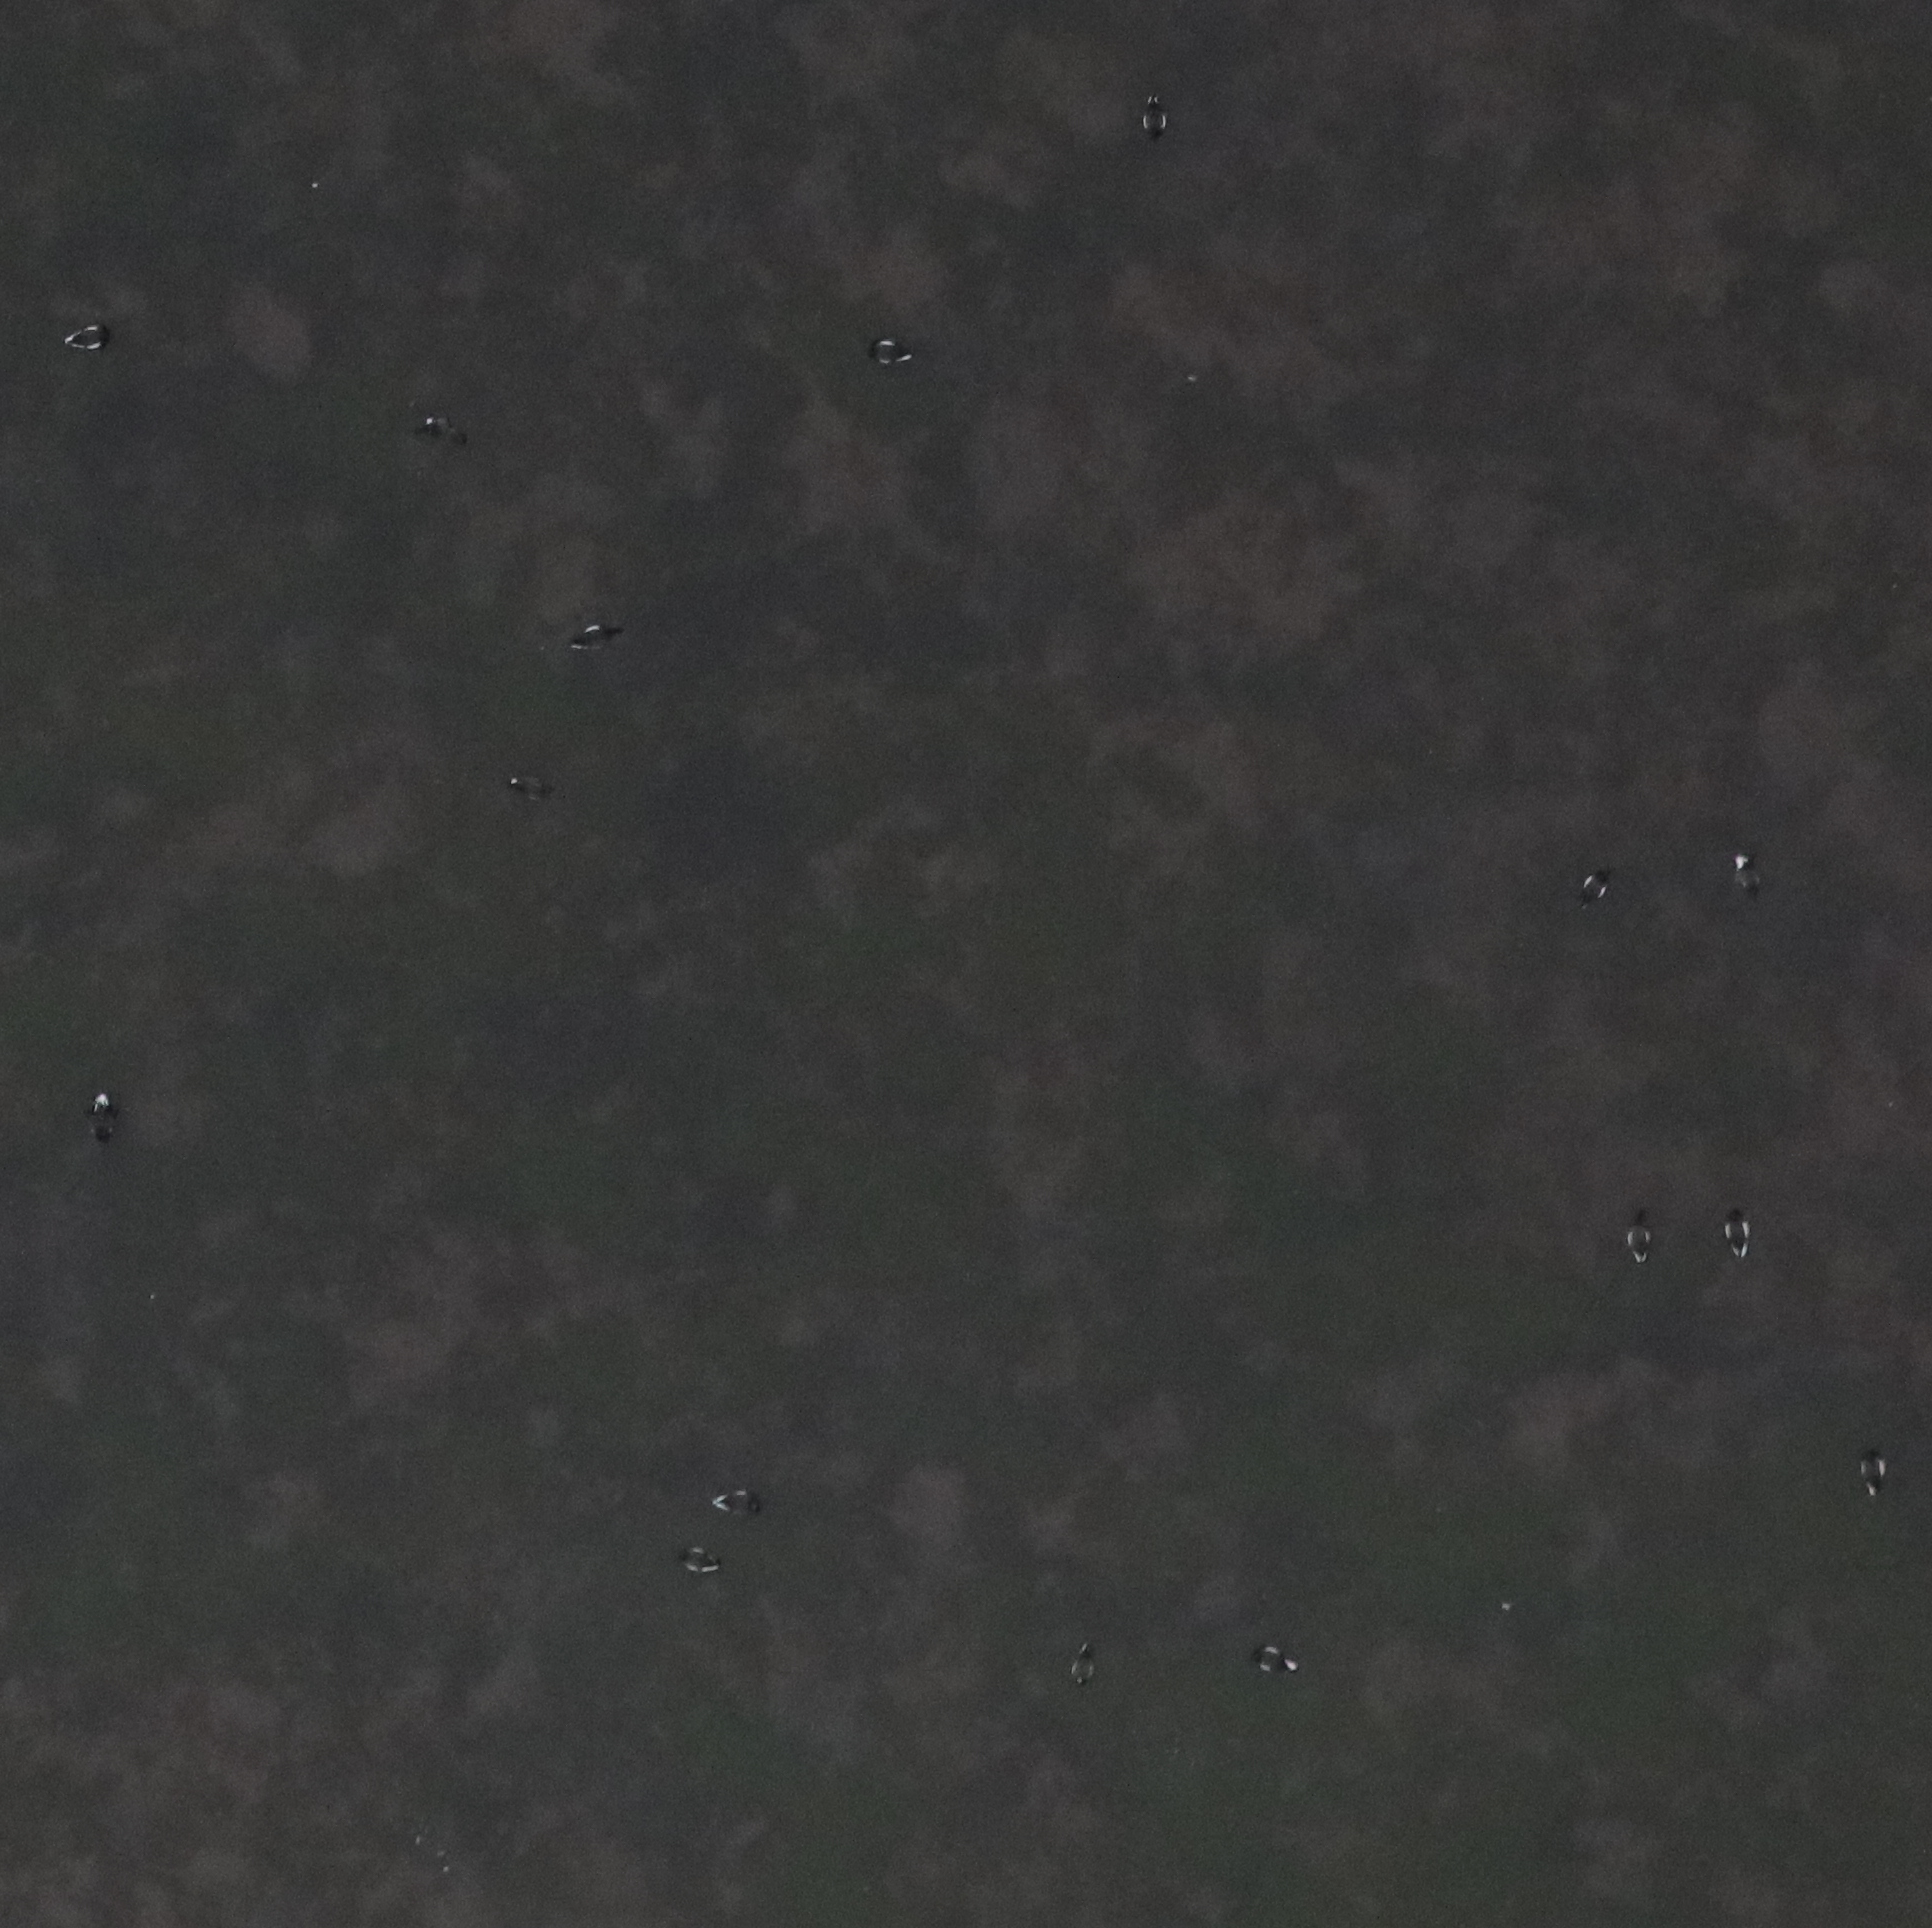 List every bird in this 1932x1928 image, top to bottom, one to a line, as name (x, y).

brant (1154, 119)
brant (89, 337)
brant (888, 351)
brant (439, 423)
brant (592, 637)
brant (525, 781)
brant (1745, 873)
brant (1594, 887)
brant (103, 1110)
brant (1737, 1233)
brant (1637, 1241)
brant (1872, 1472)
brant (735, 1501)
brant (700, 1560)
brant (1273, 1660)
brant (1082, 1665)